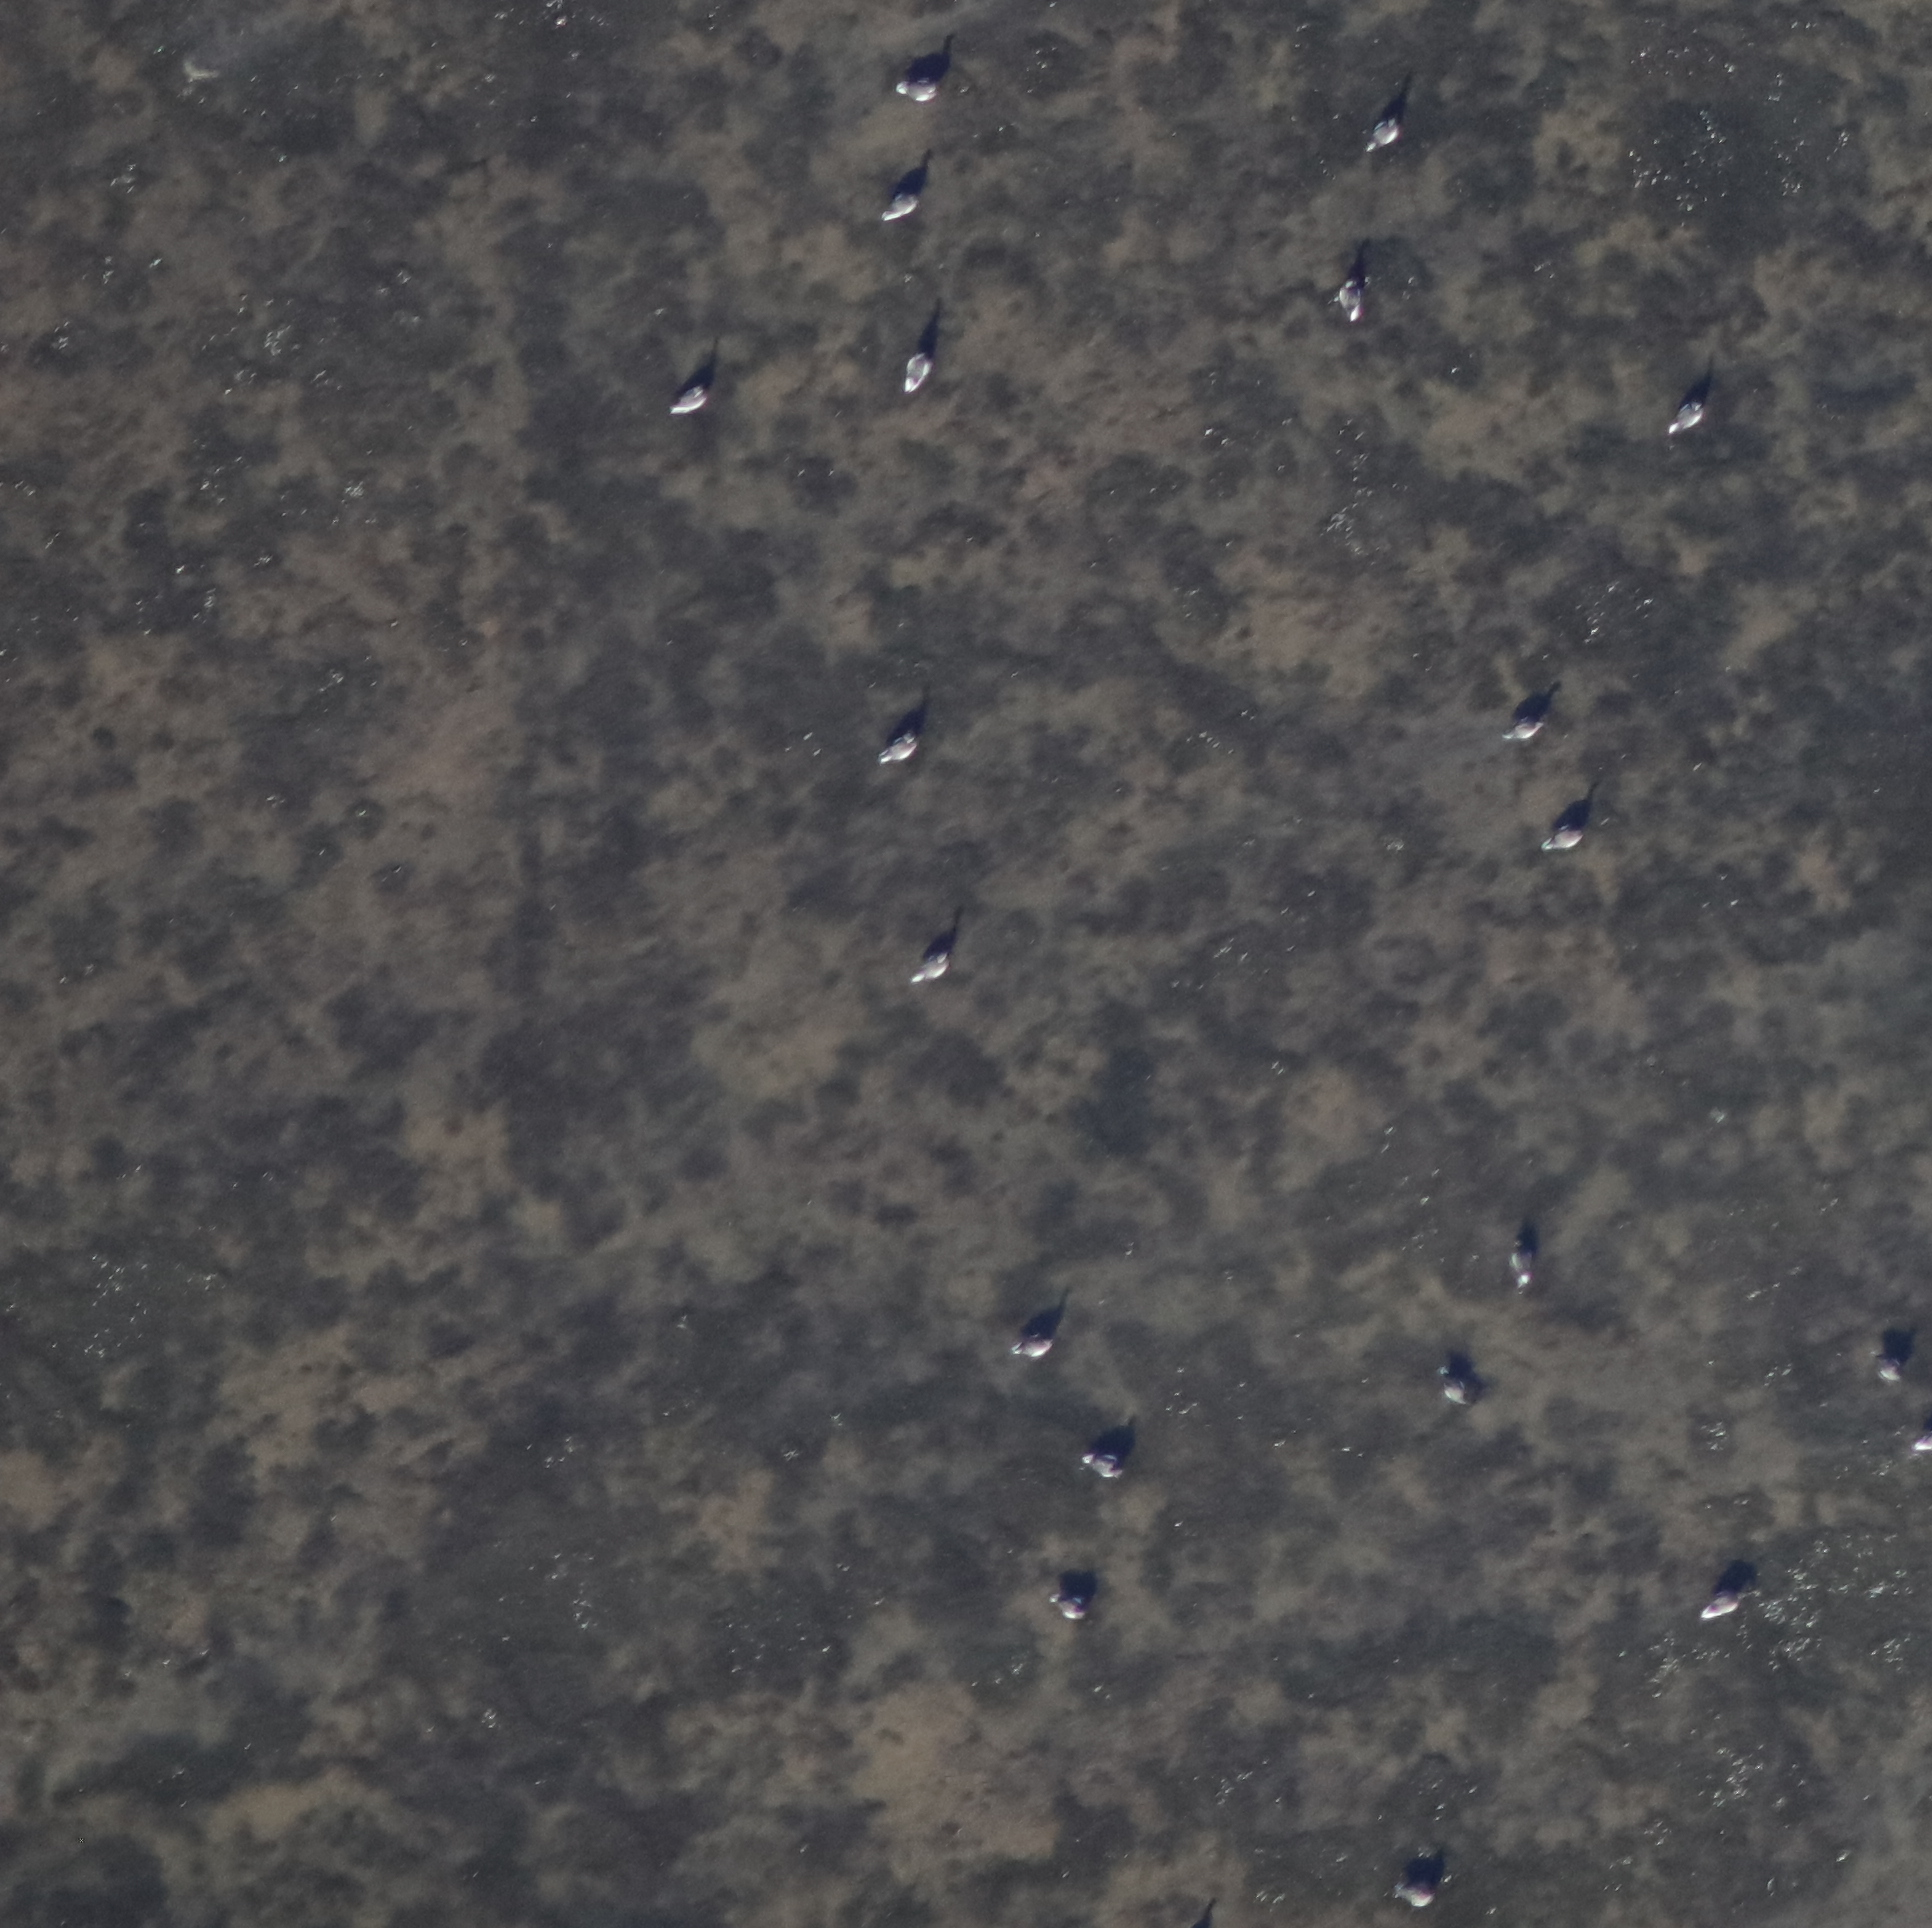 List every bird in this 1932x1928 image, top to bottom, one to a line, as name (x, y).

brant (914, 83)
brant (1383, 132)
brant (899, 203)
brant (1350, 298)
brant (918, 370)
brant (690, 398)
brant (1688, 417)
brant (1523, 726)
brant (900, 748)
brant (1567, 835)
brant (931, 966)
brant (1521, 1264)
brant (1036, 1344)
brant (1892, 1372)
brant (1451, 1389)
brant (1104, 1465)
brant (1722, 1602)
brant (1071, 1607)
brant (1415, 1889)